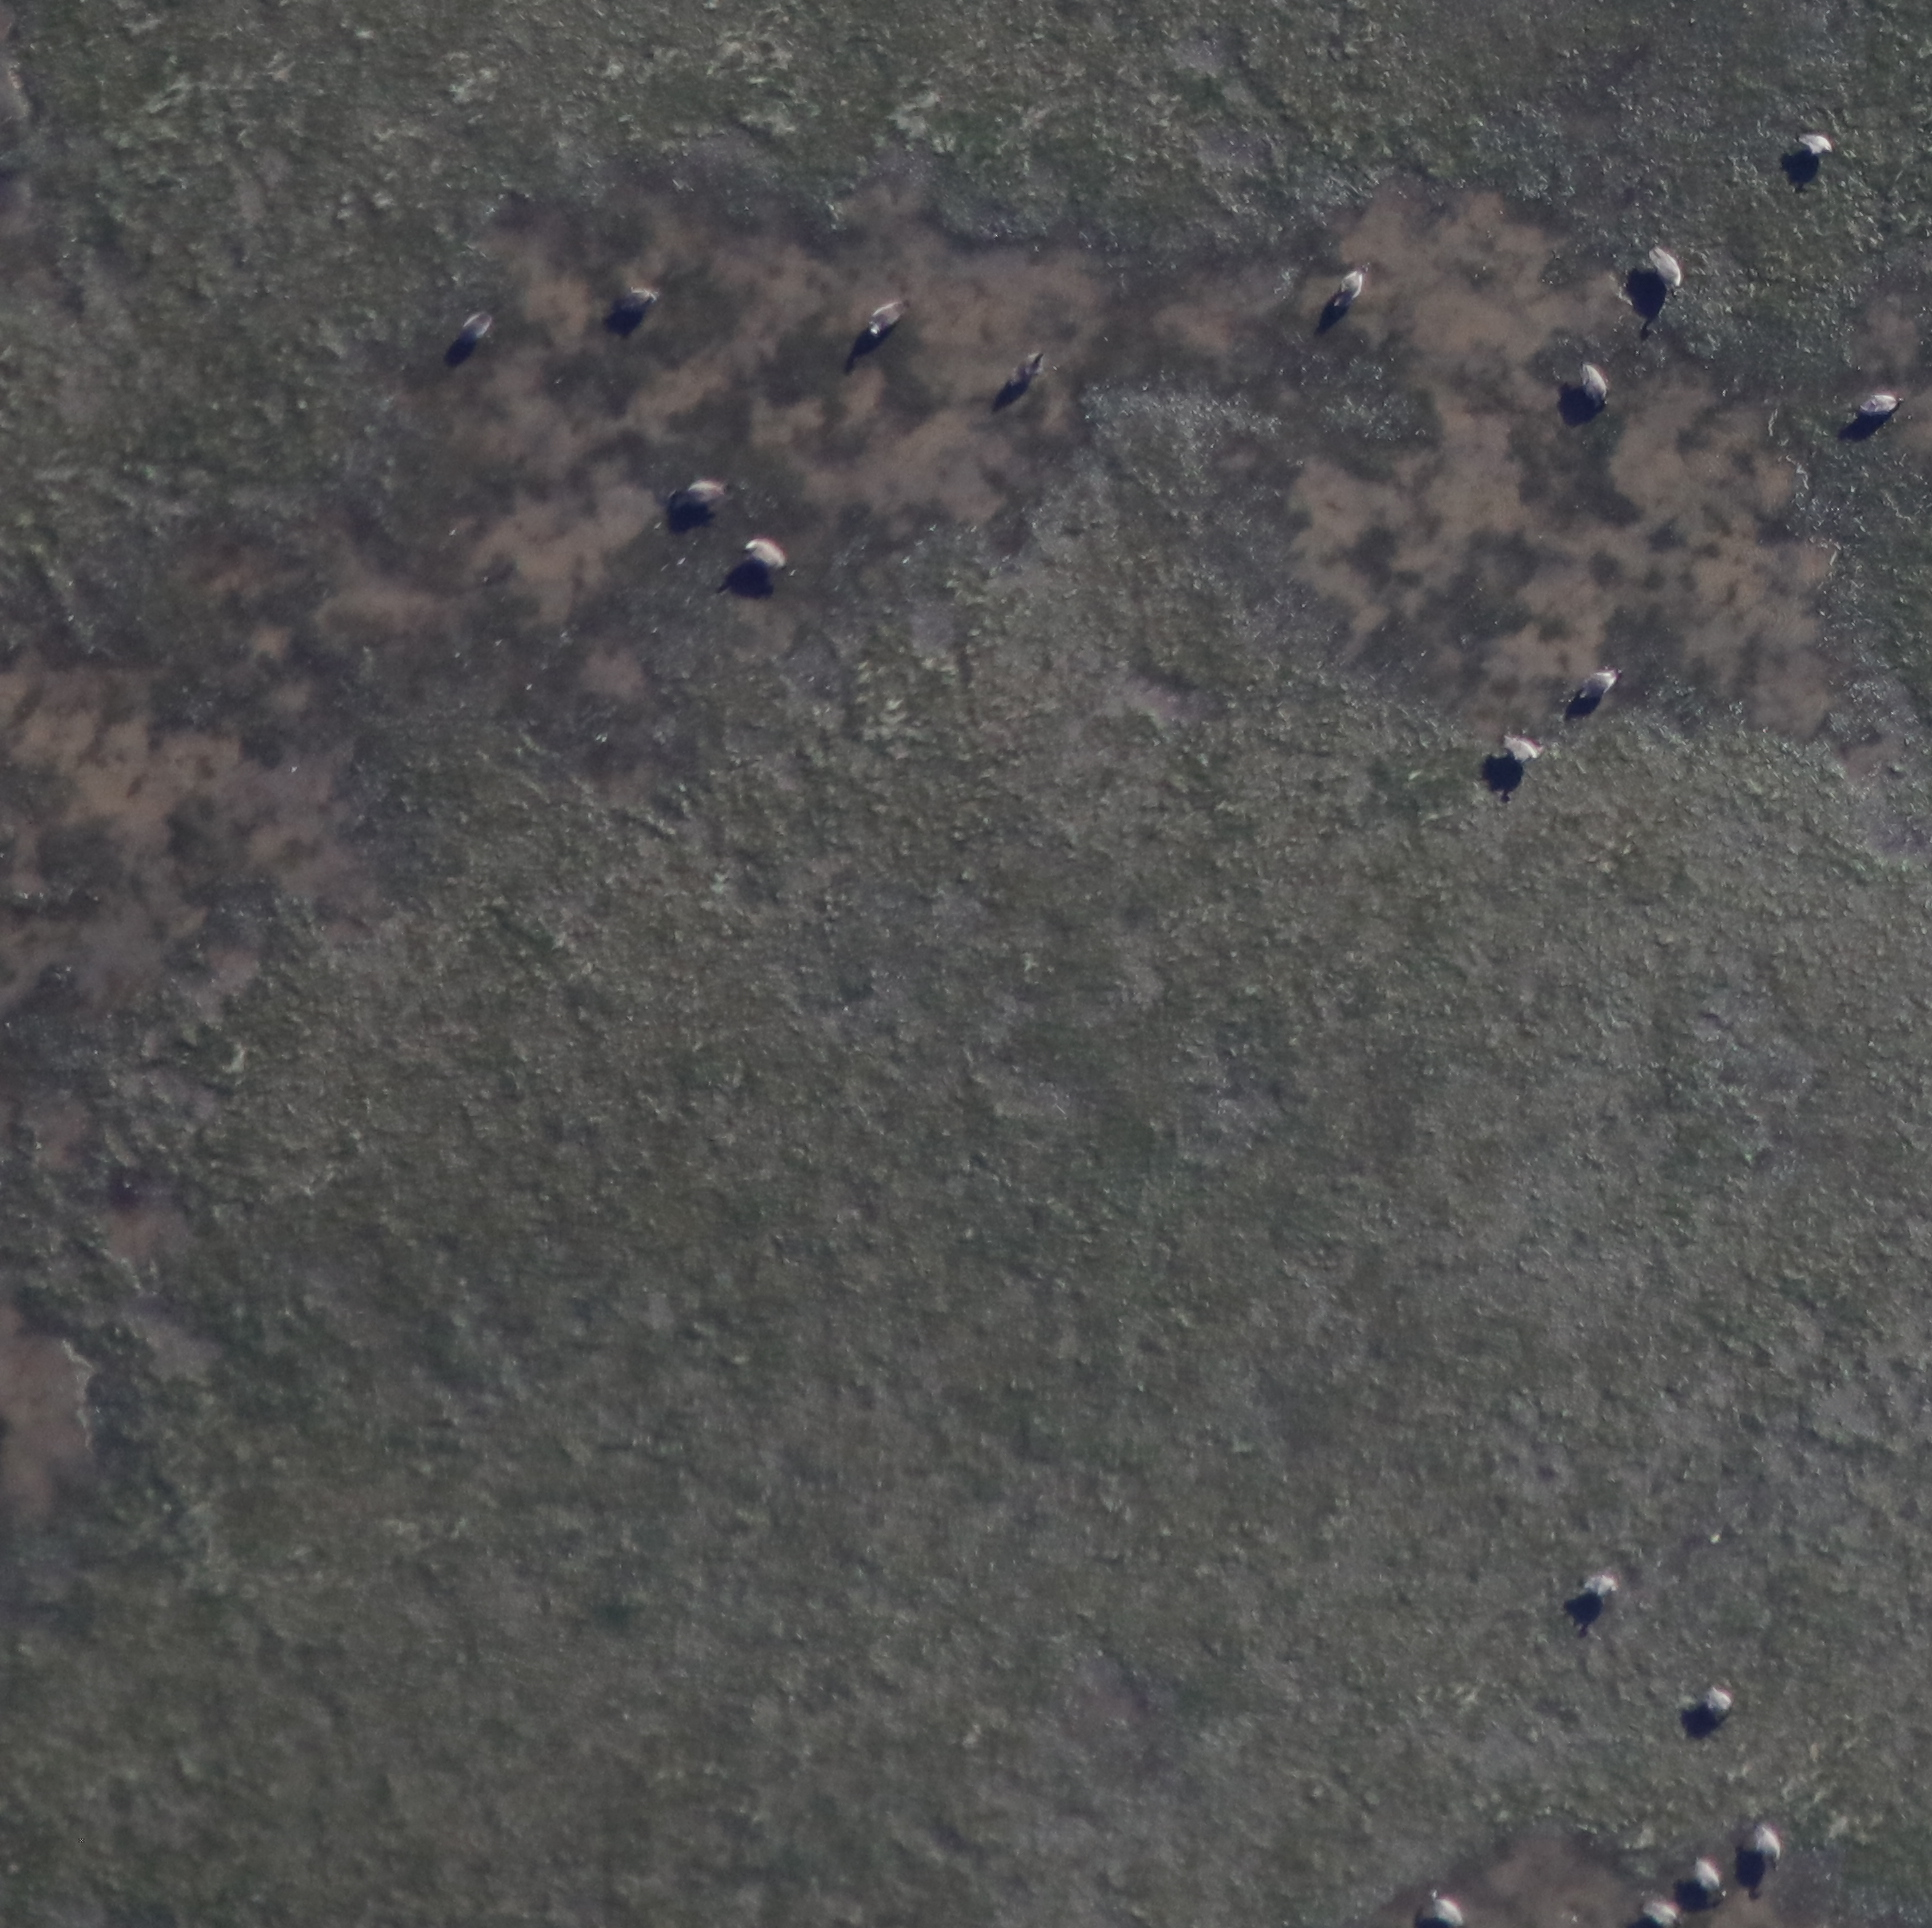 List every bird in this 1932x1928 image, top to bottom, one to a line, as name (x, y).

Canada goose (1813, 144)
Canada goose (1673, 269)
Canada goose (1353, 288)
Canada goose (635, 297)
Canada goose (887, 314)
Canada goose (474, 330)
Canada goose (1029, 369)
Canada goose (1594, 382)
Canada goose (1877, 404)
Canada goose (703, 497)
Canada goose (765, 554)
Canada goose (1598, 685)
Canada goose (1523, 753)
Canada goose (1599, 1591)
Canada goose (1720, 1709)
Canada goose (1775, 1853)
Canada goose (1710, 1880)
Canada goose (1663, 1914)
Canada goose (1441, 1916)